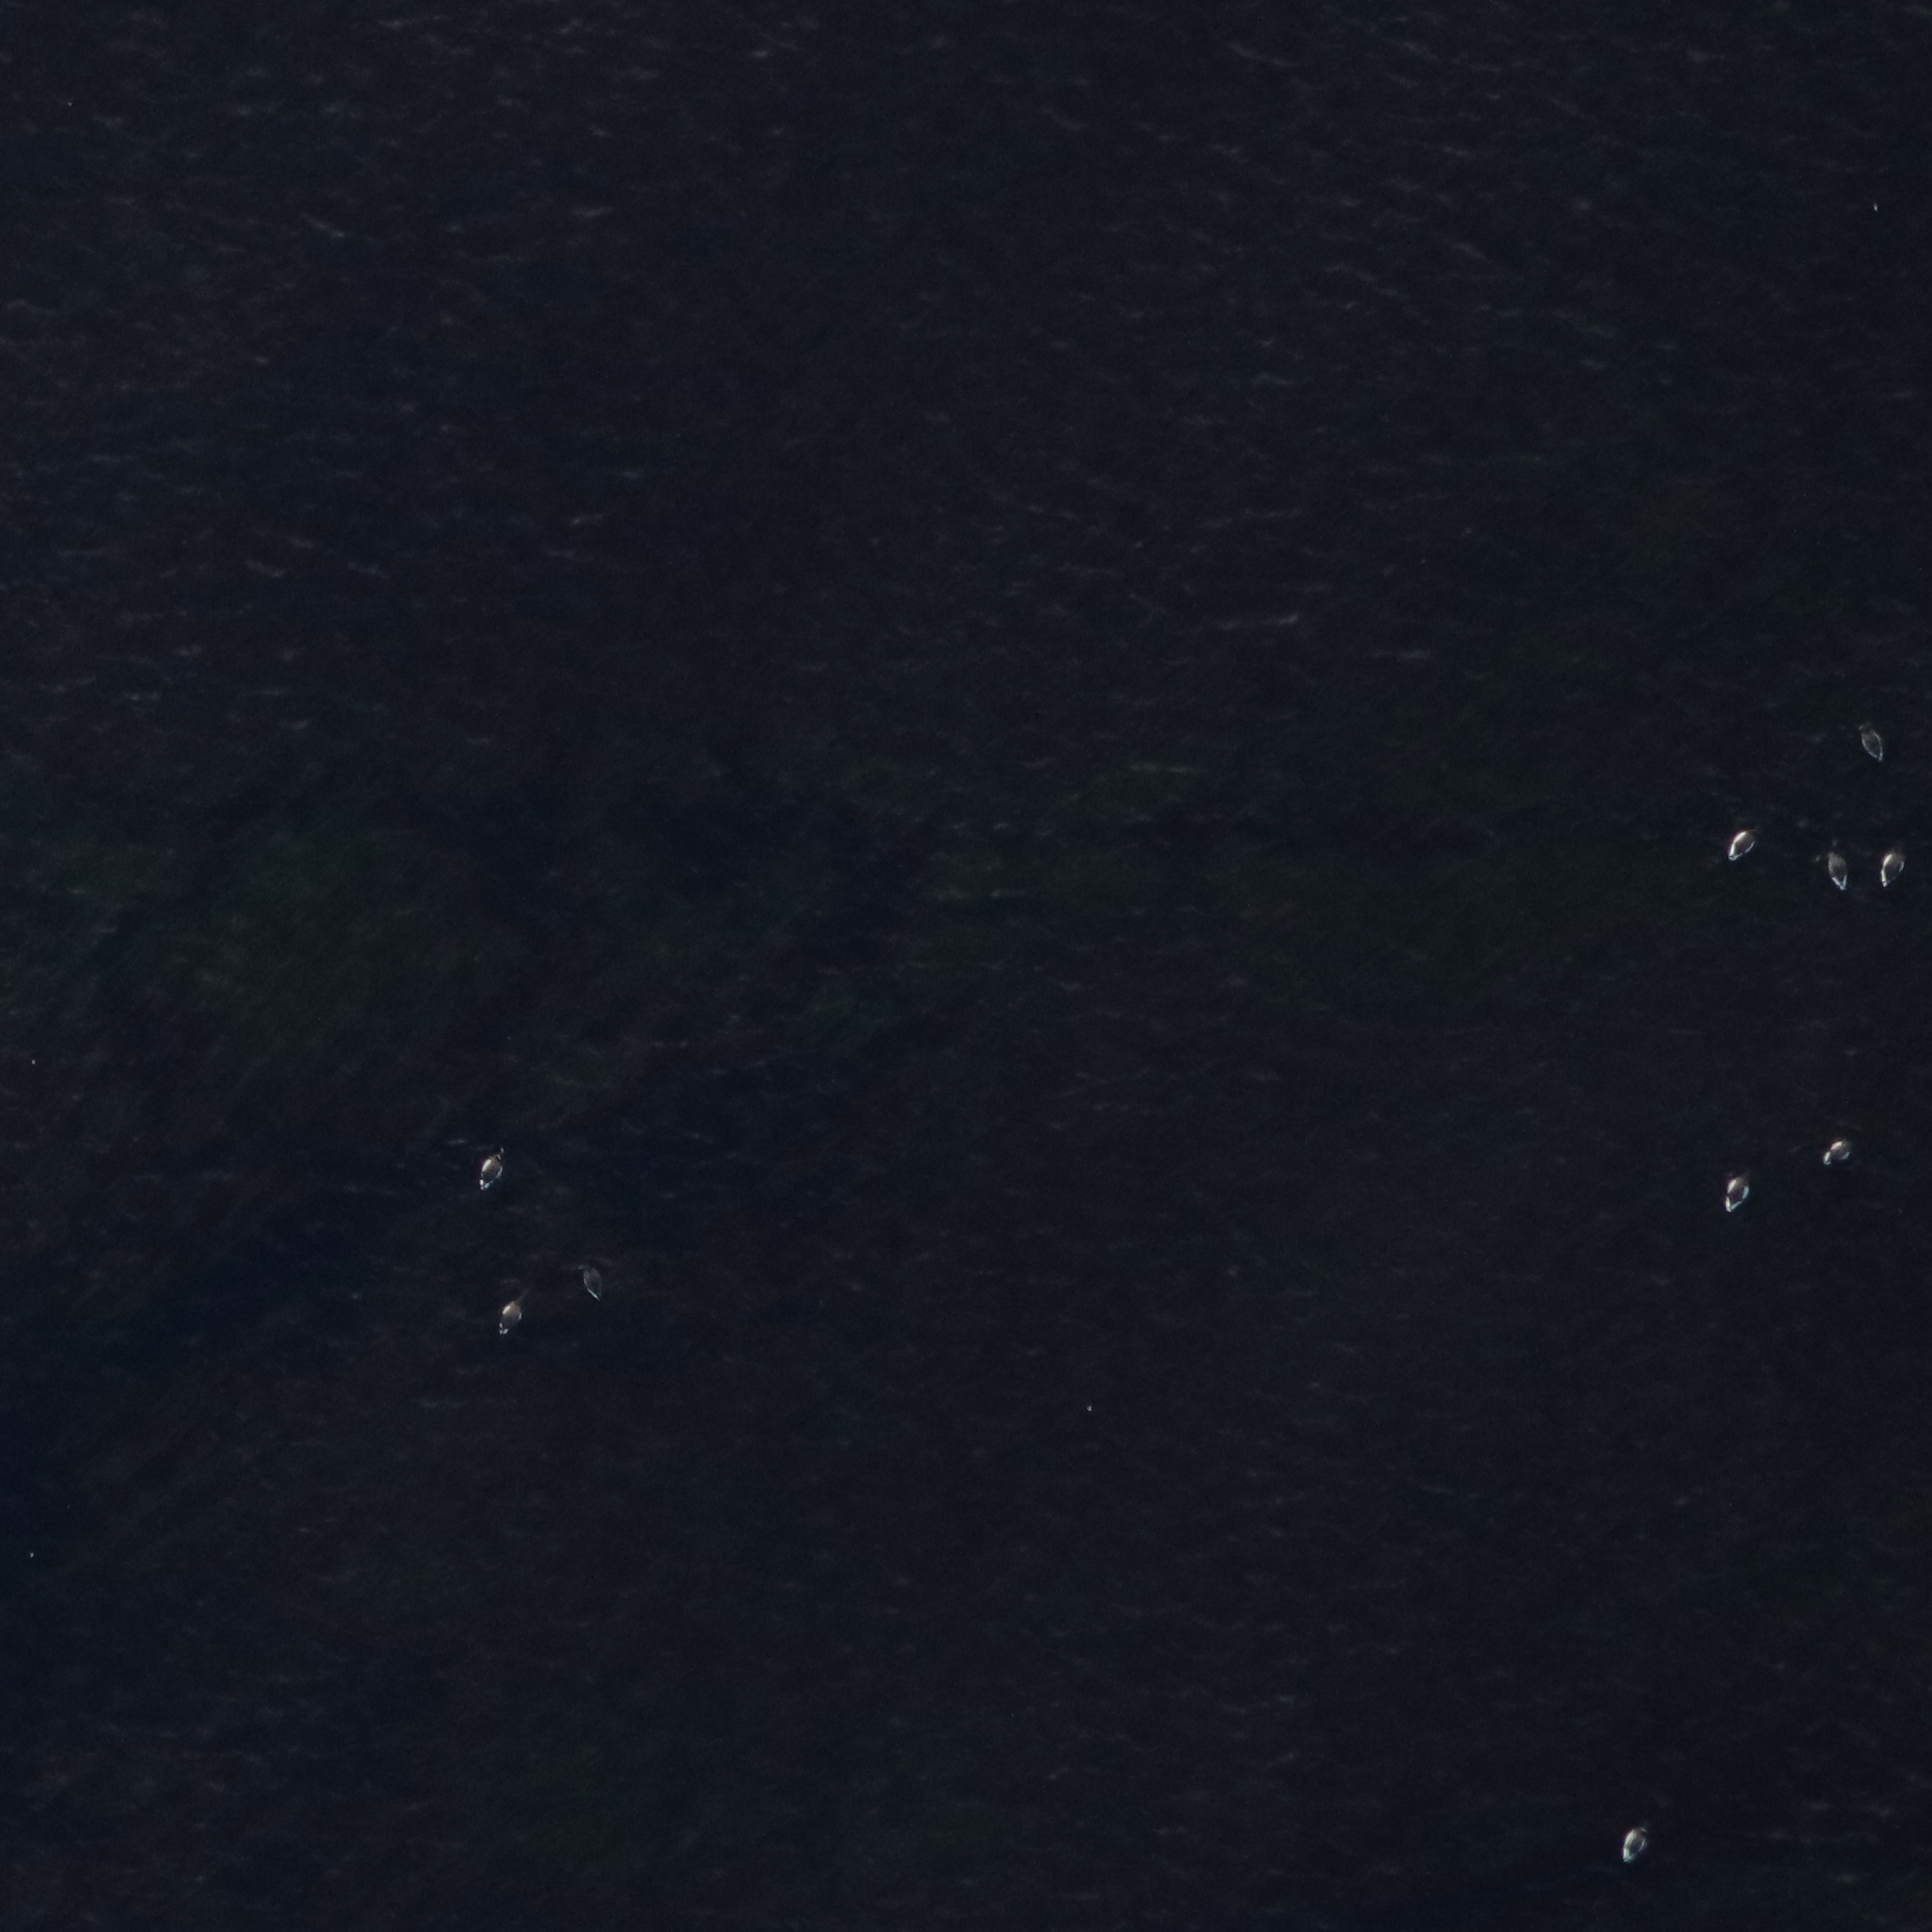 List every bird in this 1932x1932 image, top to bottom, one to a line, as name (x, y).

brant (1868, 741)
brant (1743, 844)
brant (1834, 866)
brant (1893, 866)
brant (1843, 1154)
brant (490, 1169)
brant (1737, 1192)
brant (591, 1285)
brant (512, 1315)
brant (1635, 1843)